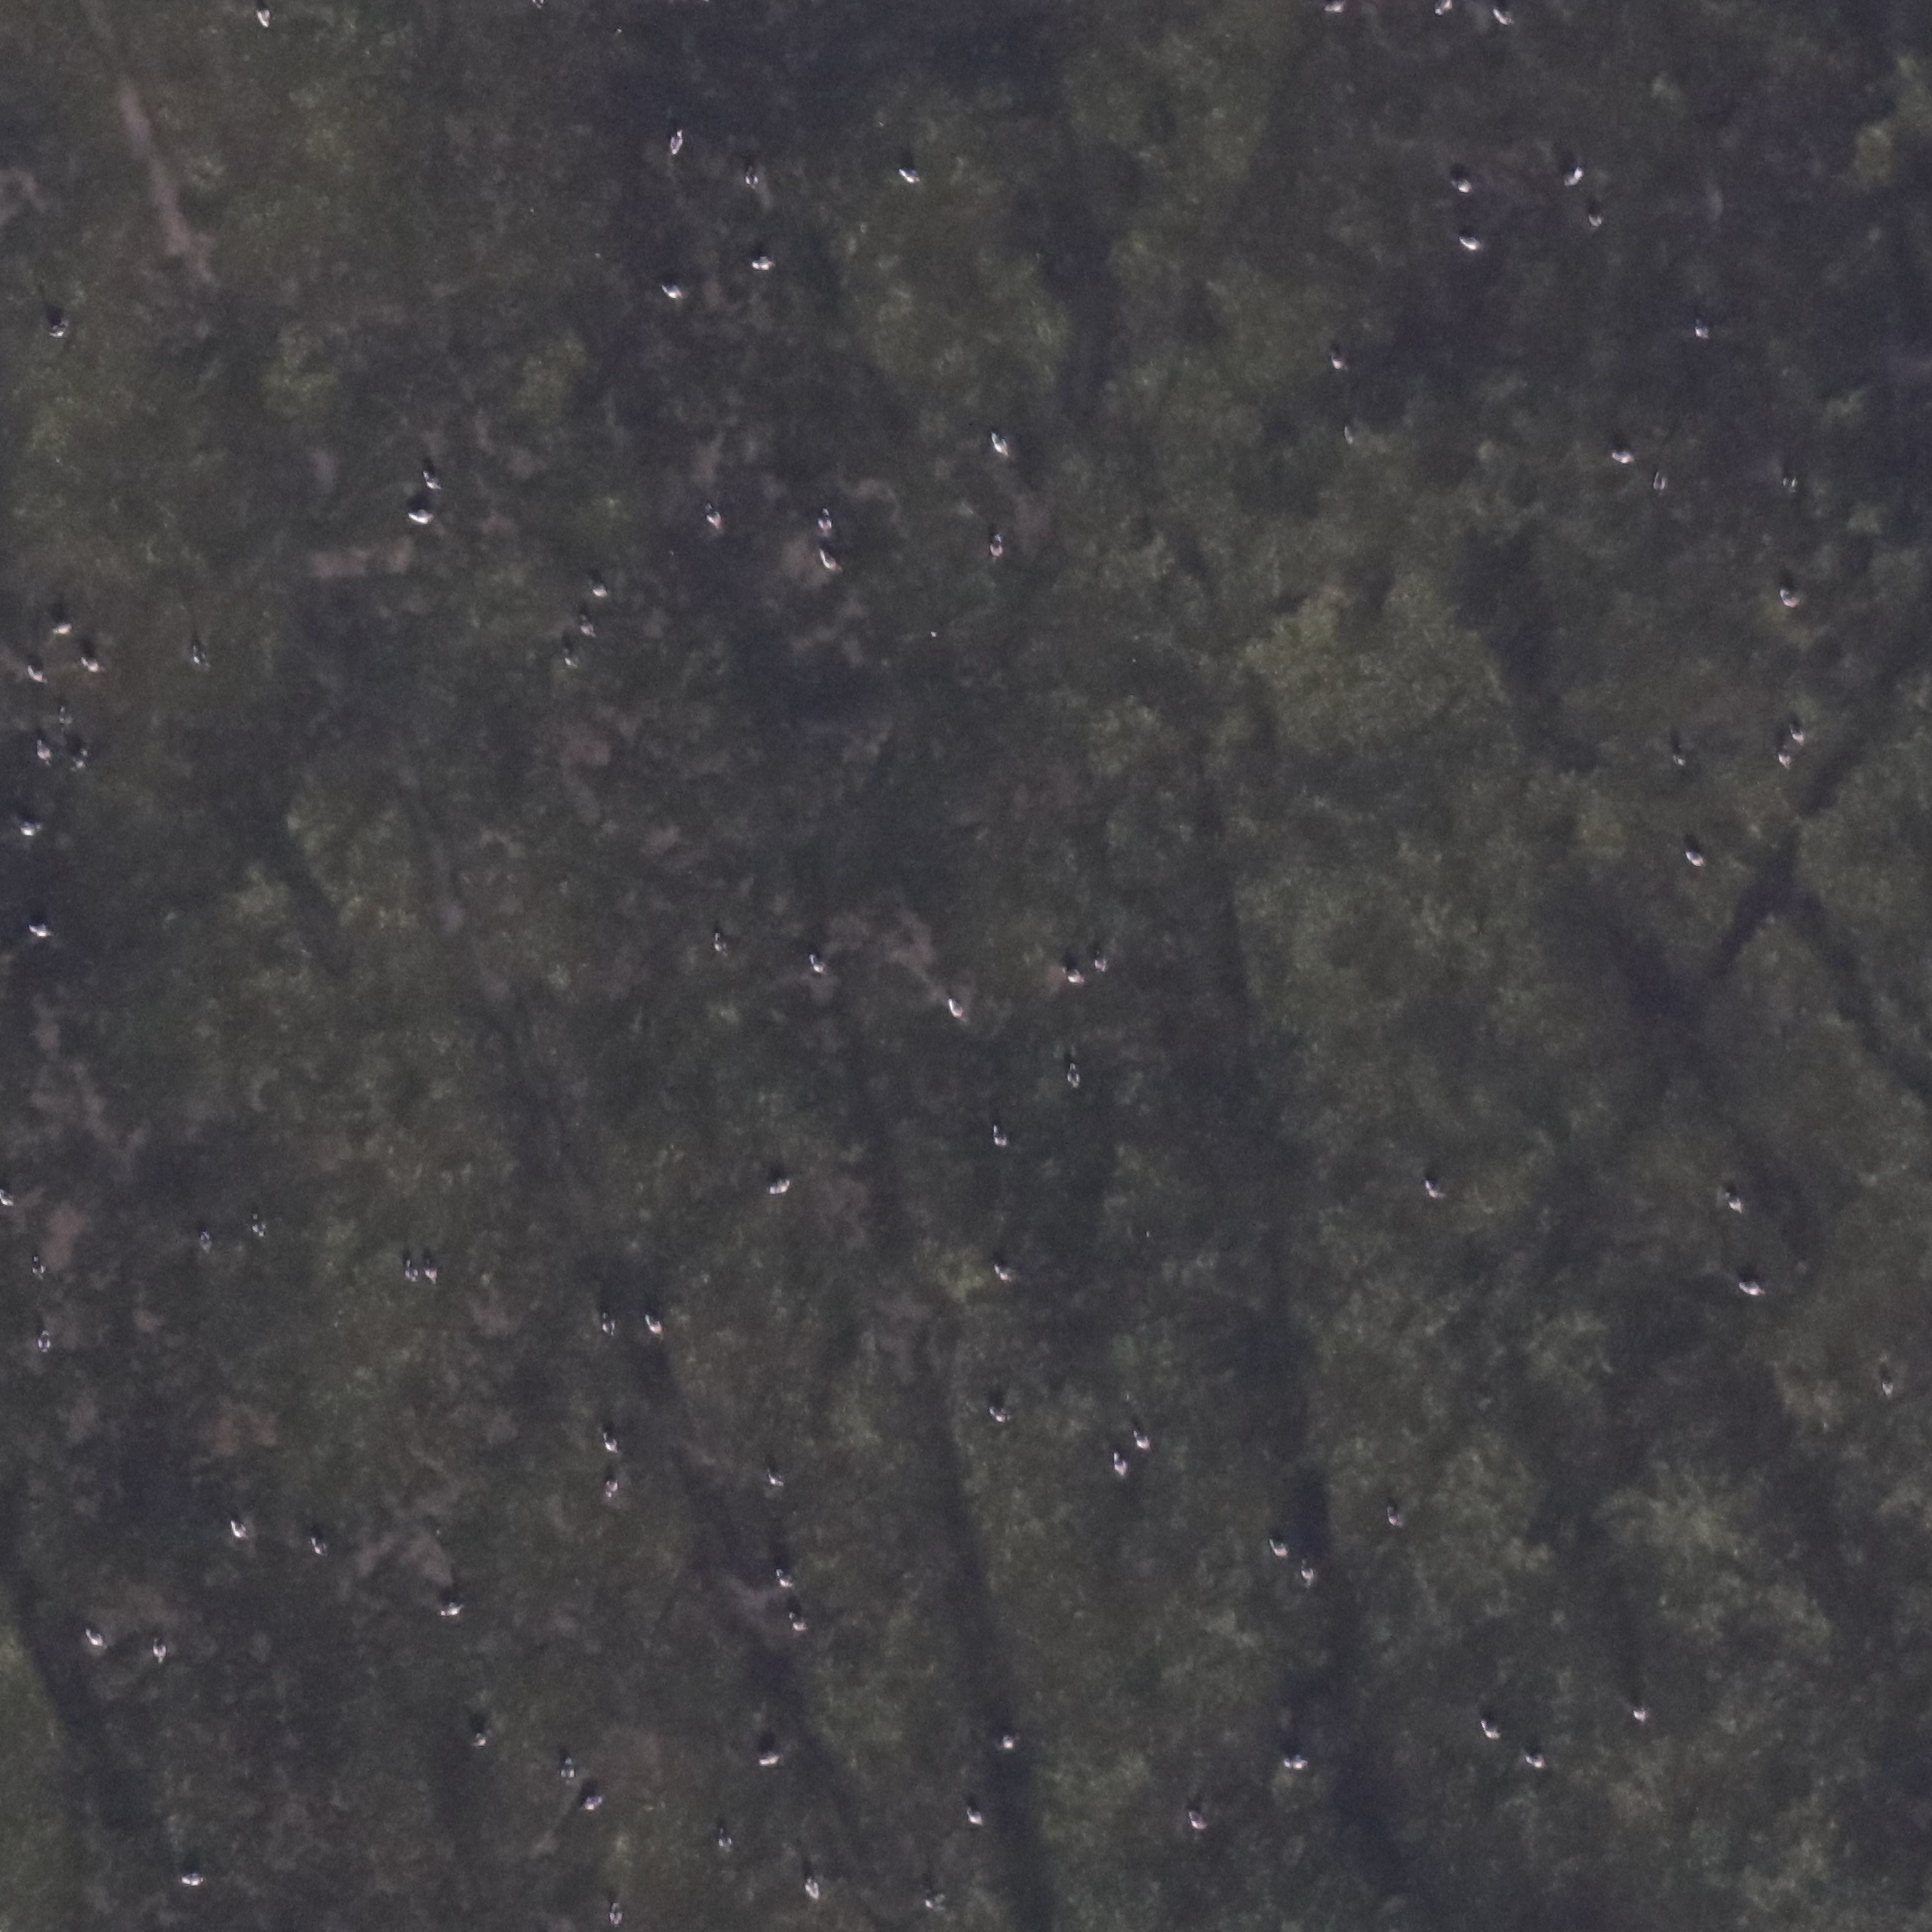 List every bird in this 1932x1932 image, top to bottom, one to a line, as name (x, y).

brant (1443, 3)
brant (1339, 8)
brant (264, 10)
brant (1507, 10)
brant (684, 135)
brant (1577, 162)
brant (907, 170)
brant (757, 173)
brant (1461, 182)
brant (1602, 222)
brant (1467, 245)
brant (776, 261)
brant (674, 291)
brant (1700, 329)
brant (60, 331)
brant (1337, 355)
brant (1005, 448)
brant (1624, 464)
brant (435, 477)
brant (1659, 489)
brant (1794, 489)
brant (426, 511)
brant (715, 513)
brant (828, 518)
brant (998, 535)
brant (833, 562)
brant (611, 579)
brant (1789, 593)
brant (68, 617)
brant (585, 630)
brant (215, 649)
brant (97, 652)
brant (35, 668)
brant (564, 668)
brant (70, 703)
brant (1805, 732)
brant (50, 742)
brant (94, 761)
brant (1677, 761)
brant (1790, 763)
brant (36, 834)
brant (1695, 857)
brant (48, 934)
brant (714, 941)
brant (1102, 953)
brant (819, 958)
brant (1066, 975)
brant (957, 997)
brant (1081, 1076)
brant (1007, 1131)
brant (785, 1184)
brant (1431, 1191)
brant (10, 1196)
brant (1737, 1206)
brant (264, 1223)
brant (216, 1234)
brant (416, 1266)
brant (39, 1273)
brant (1014, 1273)
brant (440, 1275)
brant (1758, 1279)
brant (605, 1314)
brant (662, 1326)
brant (41, 1346)
brant (1889, 1386)
brant (1013, 1410)
brant (605, 1440)
brant (1137, 1442)
brant (1119, 1462)
brant (782, 1481)
brant (614, 1484)
brant (1394, 1515)
brant (240, 1533)
brant (1283, 1543)
brant (315, 1545)
brant (1310, 1577)
brant (793, 1579)
brant (452, 1609)
brant (802, 1636)
brant (98, 1643)
brant (163, 1651)
brant (1640, 1714)
brant (1496, 1731)
brant (476, 1740)
brant (1014, 1750)
brant (1538, 1752)
brant (776, 1763)
brant (1282, 1767)
brant (569, 1772)
brant (591, 1806)
brant (1201, 1824)
brant (978, 1828)
brant (729, 1837)
brant (809, 1889)
brant (189, 1893)
brant (940, 1901)
brant (625, 1922)